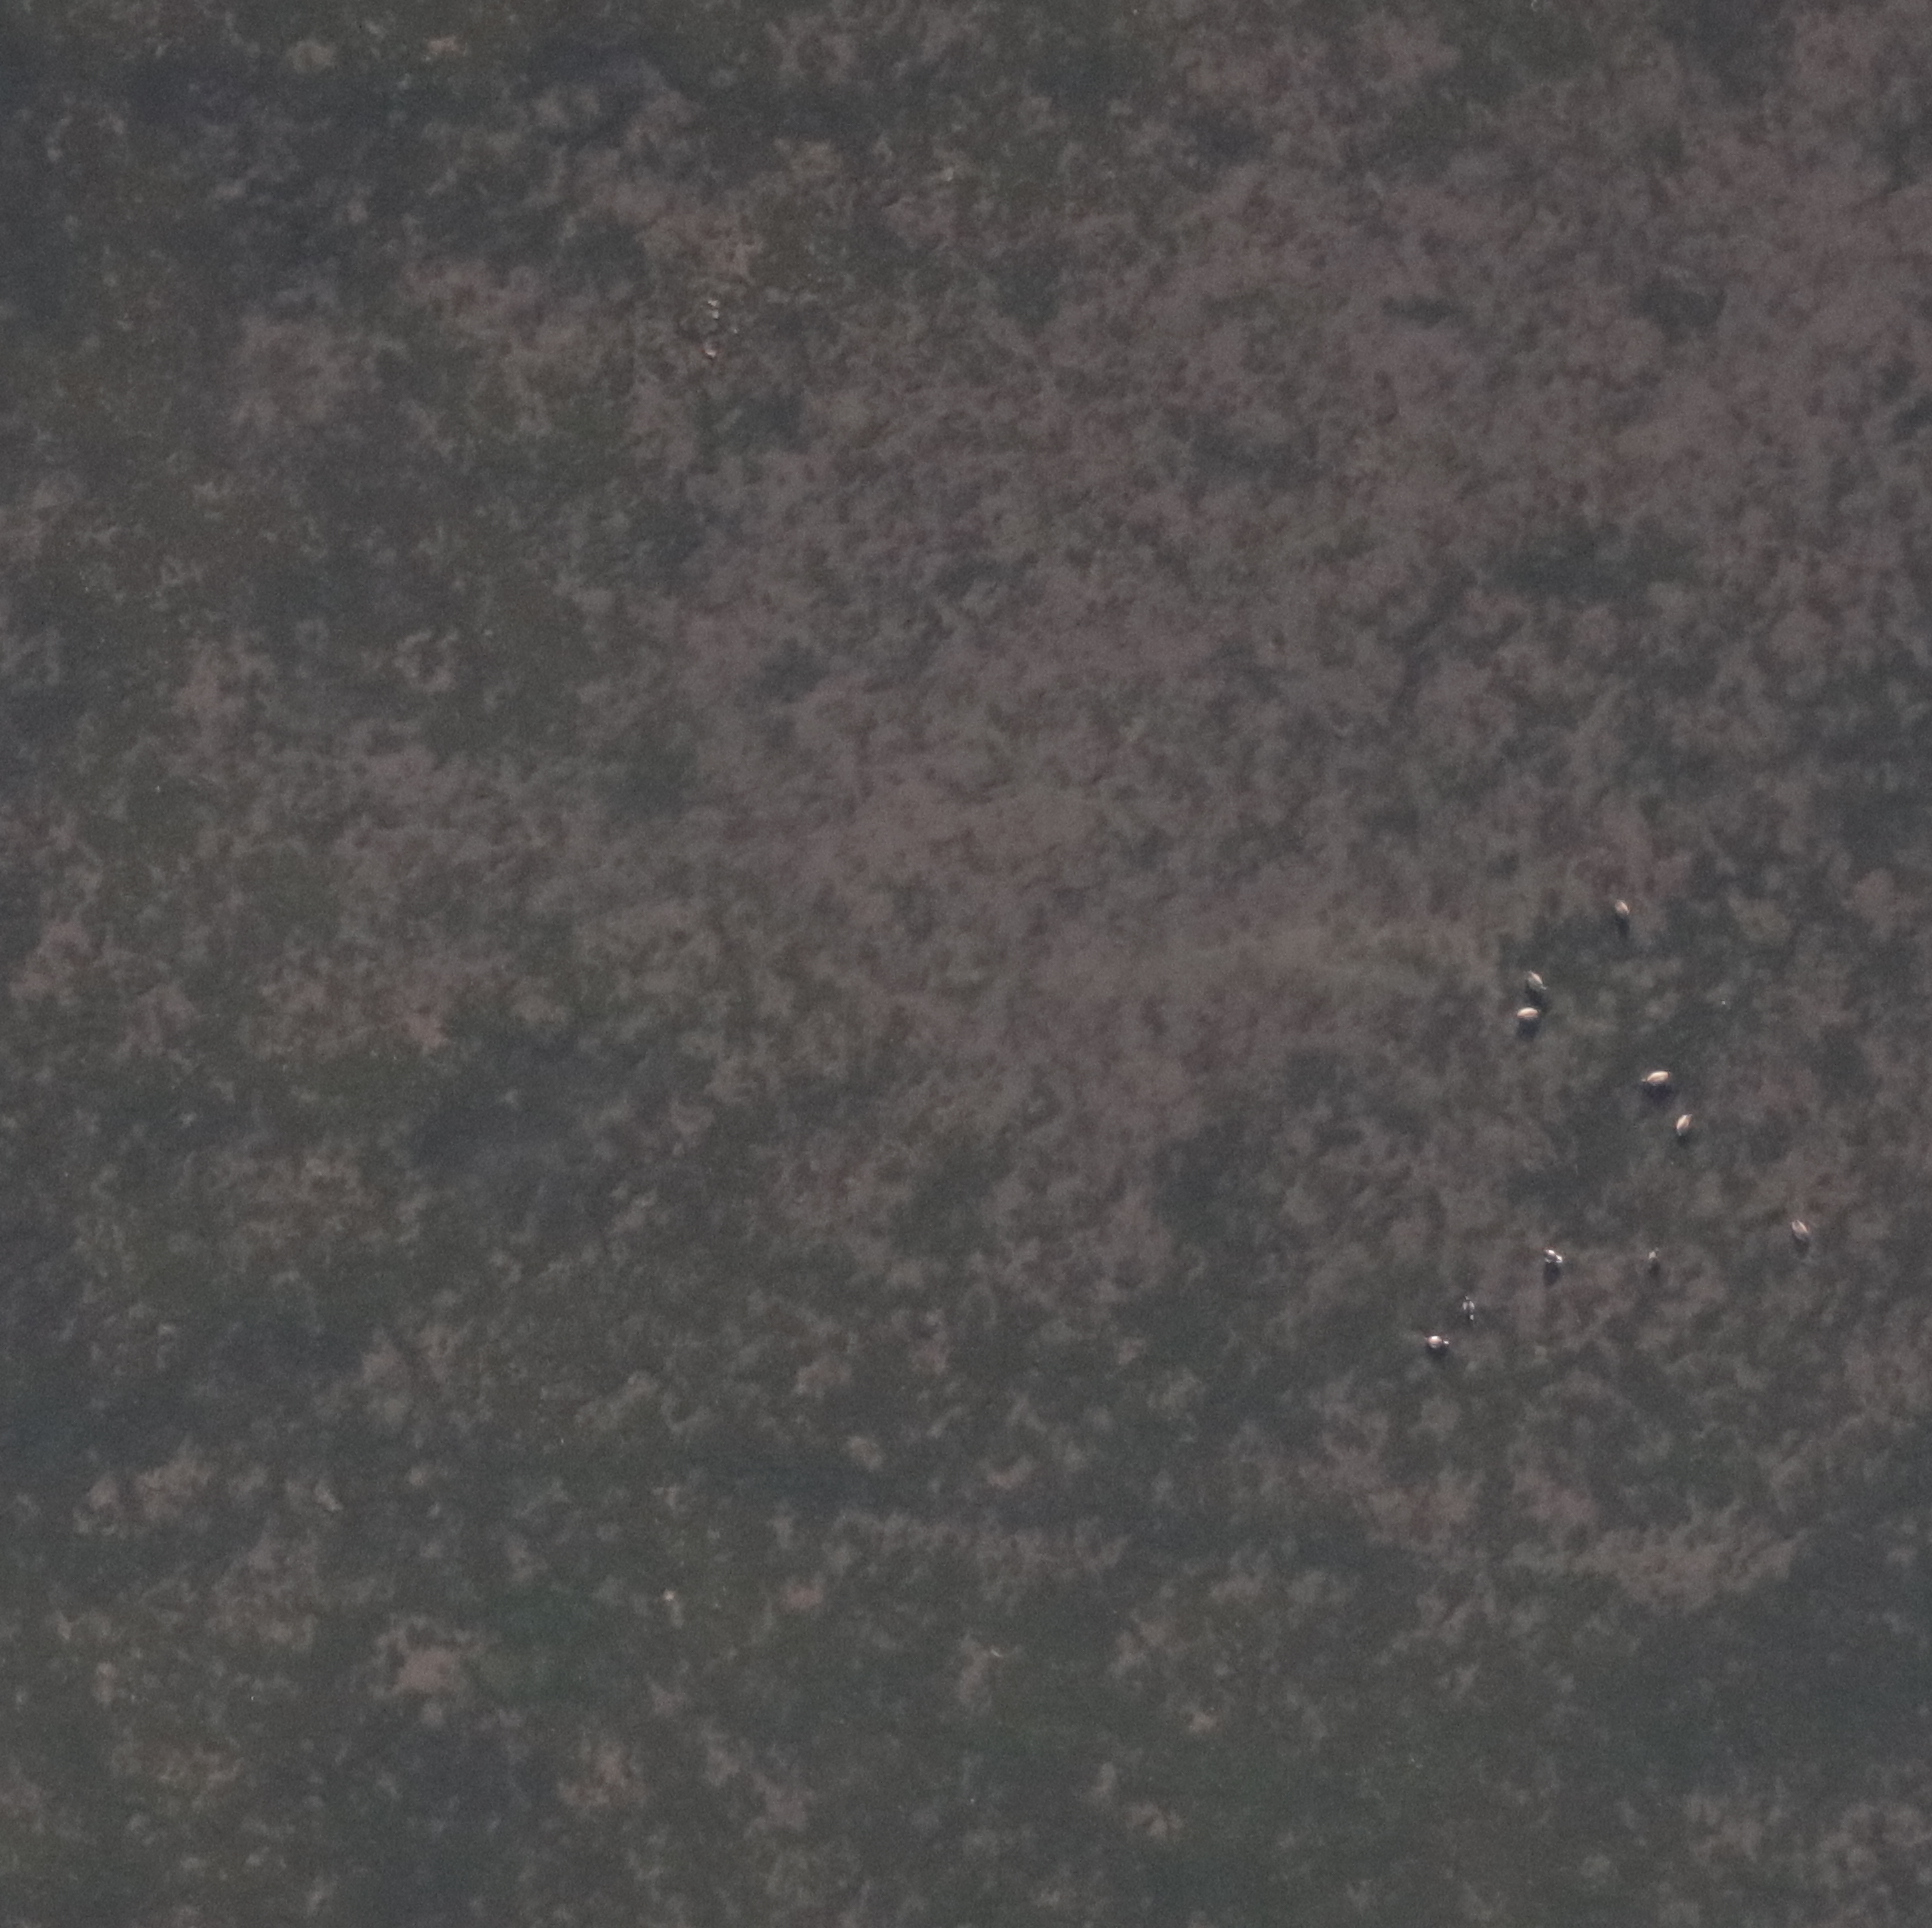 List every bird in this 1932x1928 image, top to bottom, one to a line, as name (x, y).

Canada goose (1622, 910)
Canada goose (1535, 981)
Canada goose (1528, 1013)
Canada goose (1657, 1078)
Canada goose (1683, 1124)
Canada goose (1801, 1231)
brant (1552, 1257)
brant (1653, 1258)
brant (1467, 1310)
brant (1437, 1342)